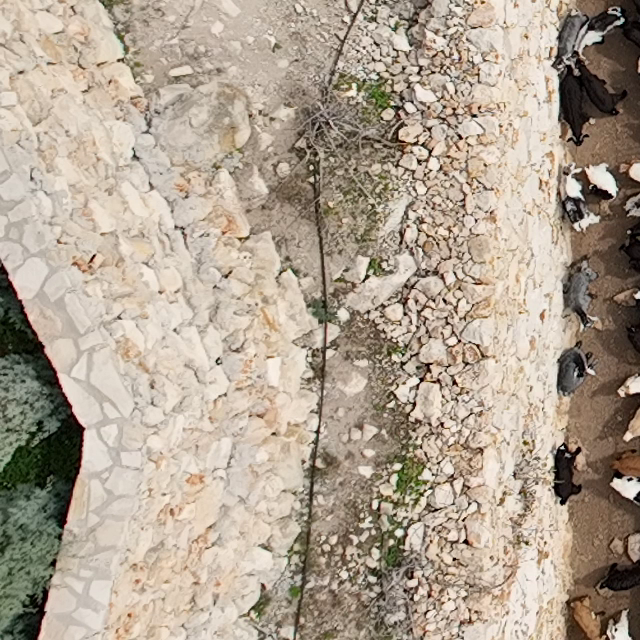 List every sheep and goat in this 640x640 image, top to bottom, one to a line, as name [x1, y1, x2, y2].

goat [629, 0, 639, 46]
goat [573, 5, 625, 62]
goat [553, 7, 588, 69]
goat [621, 27, 639, 67]
goat [574, 58, 620, 117]
goat [558, 75, 591, 147]
goat [560, 161, 601, 234]
goat [622, 161, 639, 183]
goat [586, 163, 617, 201]
goat [623, 183, 639, 216]
goat [622, 204, 639, 235]
goat [623, 237, 639, 274]
goat [563, 255, 597, 326]
goat [634, 290, 639, 340]
goat [625, 325, 639, 363]
goat [558, 339, 588, 394]
goat [617, 373, 639, 397]
goat [622, 390, 639, 442]
goat [554, 443, 581, 505]
goat [613, 449, 639, 475]
goat [609, 474, 639, 523]
goat [600, 563, 639, 590]
goat [566, 596, 603, 635]
goat [609, 608, 628, 635]